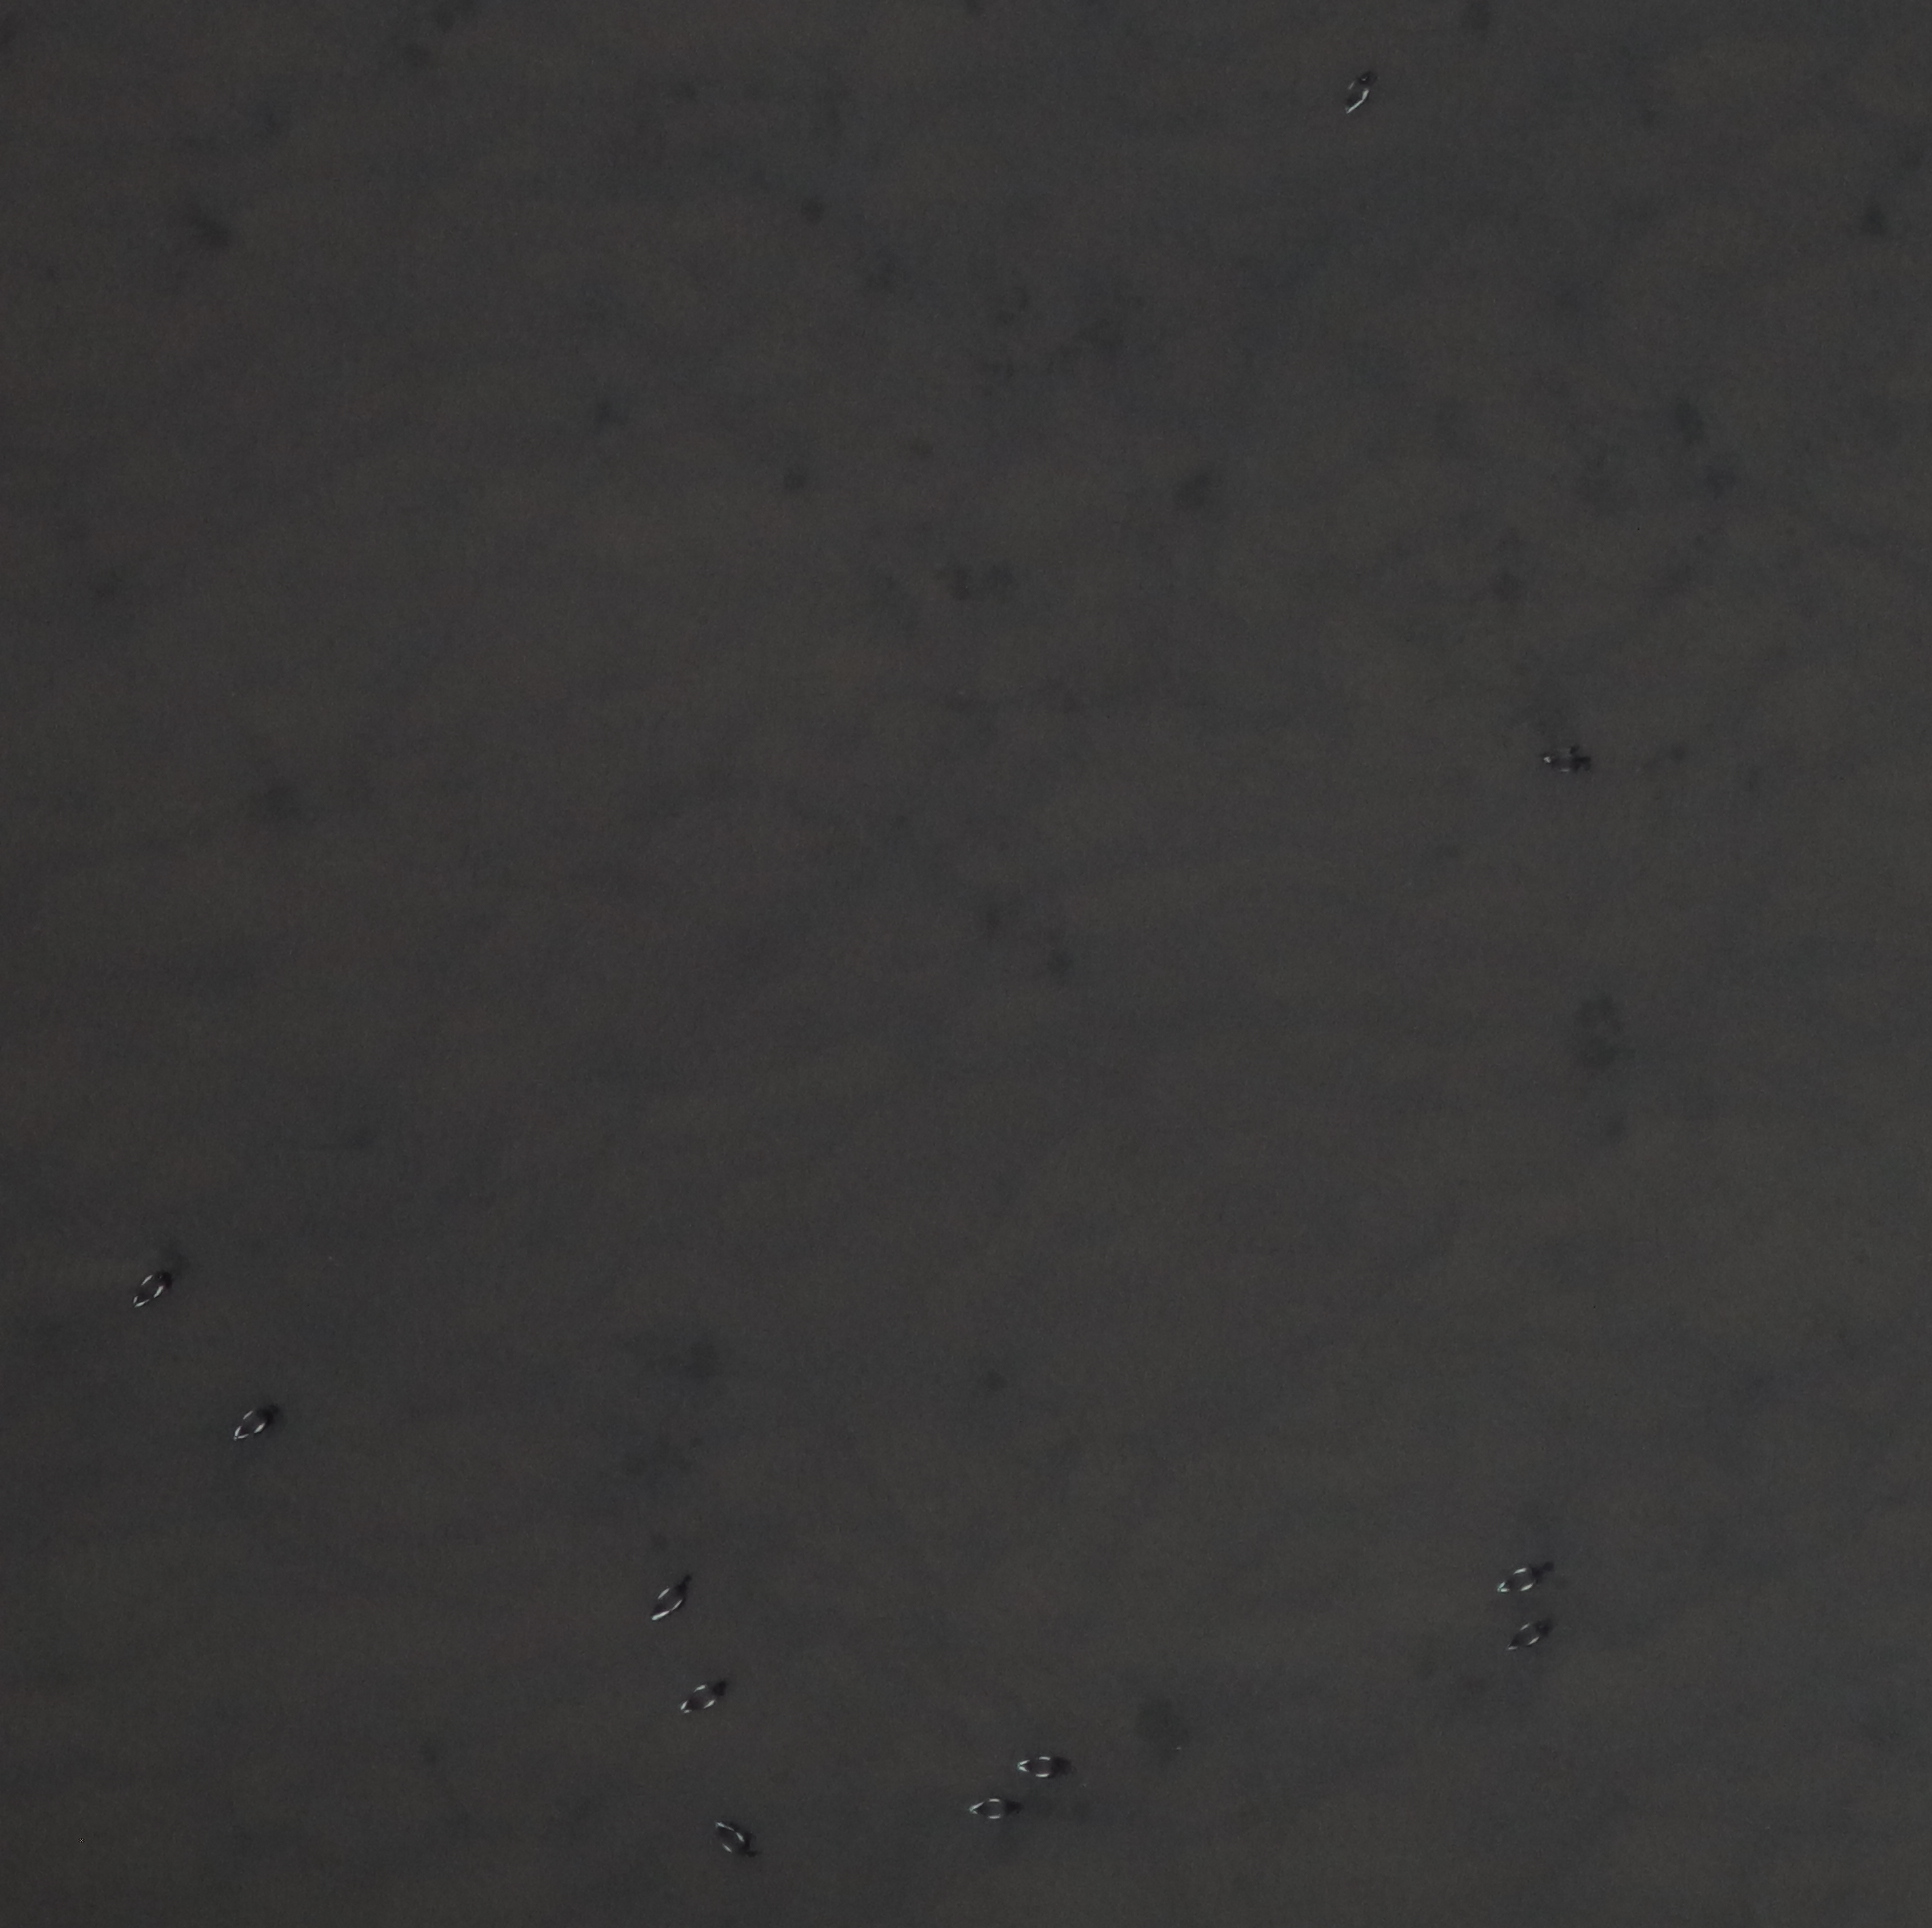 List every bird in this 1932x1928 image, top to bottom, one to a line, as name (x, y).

brant (1356, 98)
brant (1566, 765)
brant (148, 1296)
brant (254, 1425)
brant (1524, 1580)
brant (672, 1602)
brant (1530, 1636)
brant (704, 1699)
brant (1041, 1769)
brant (1009, 1803)
brant (728, 1830)